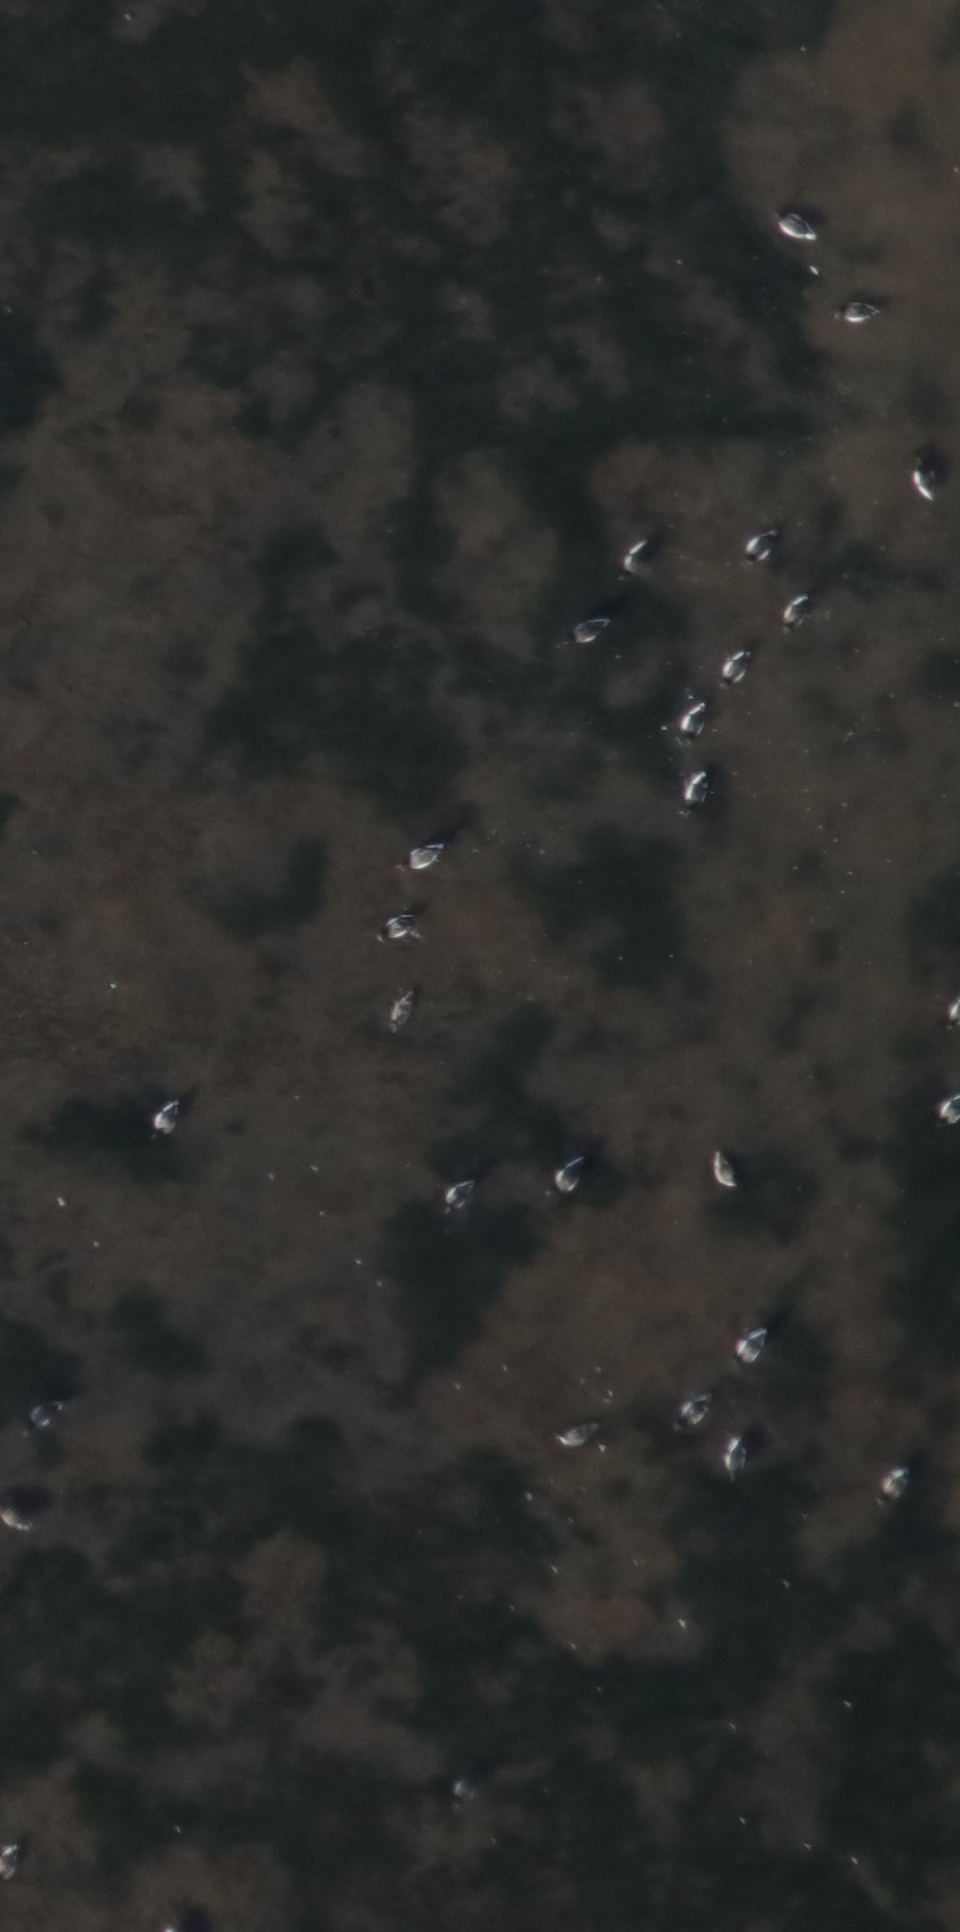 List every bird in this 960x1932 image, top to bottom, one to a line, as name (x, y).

brant (795, 225)
brant (856, 310)
brant (924, 478)
brant (762, 547)
brant (636, 559)
brant (797, 613)
brant (588, 629)
brant (734, 668)
brant (697, 726)
brant (698, 793)
brant (423, 855)
brant (399, 926)
brant (405, 1013)
brant (954, 1113)
brant (167, 1118)
brant (726, 1172)
brant (568, 1175)
brant (460, 1196)
brant (754, 1348)
brant (695, 1411)
brant (44, 1414)
brant (581, 1433)
brant (734, 1462)
brant (898, 1487)
brant (15, 1514)
brant (465, 1787)
brant (7, 1864)